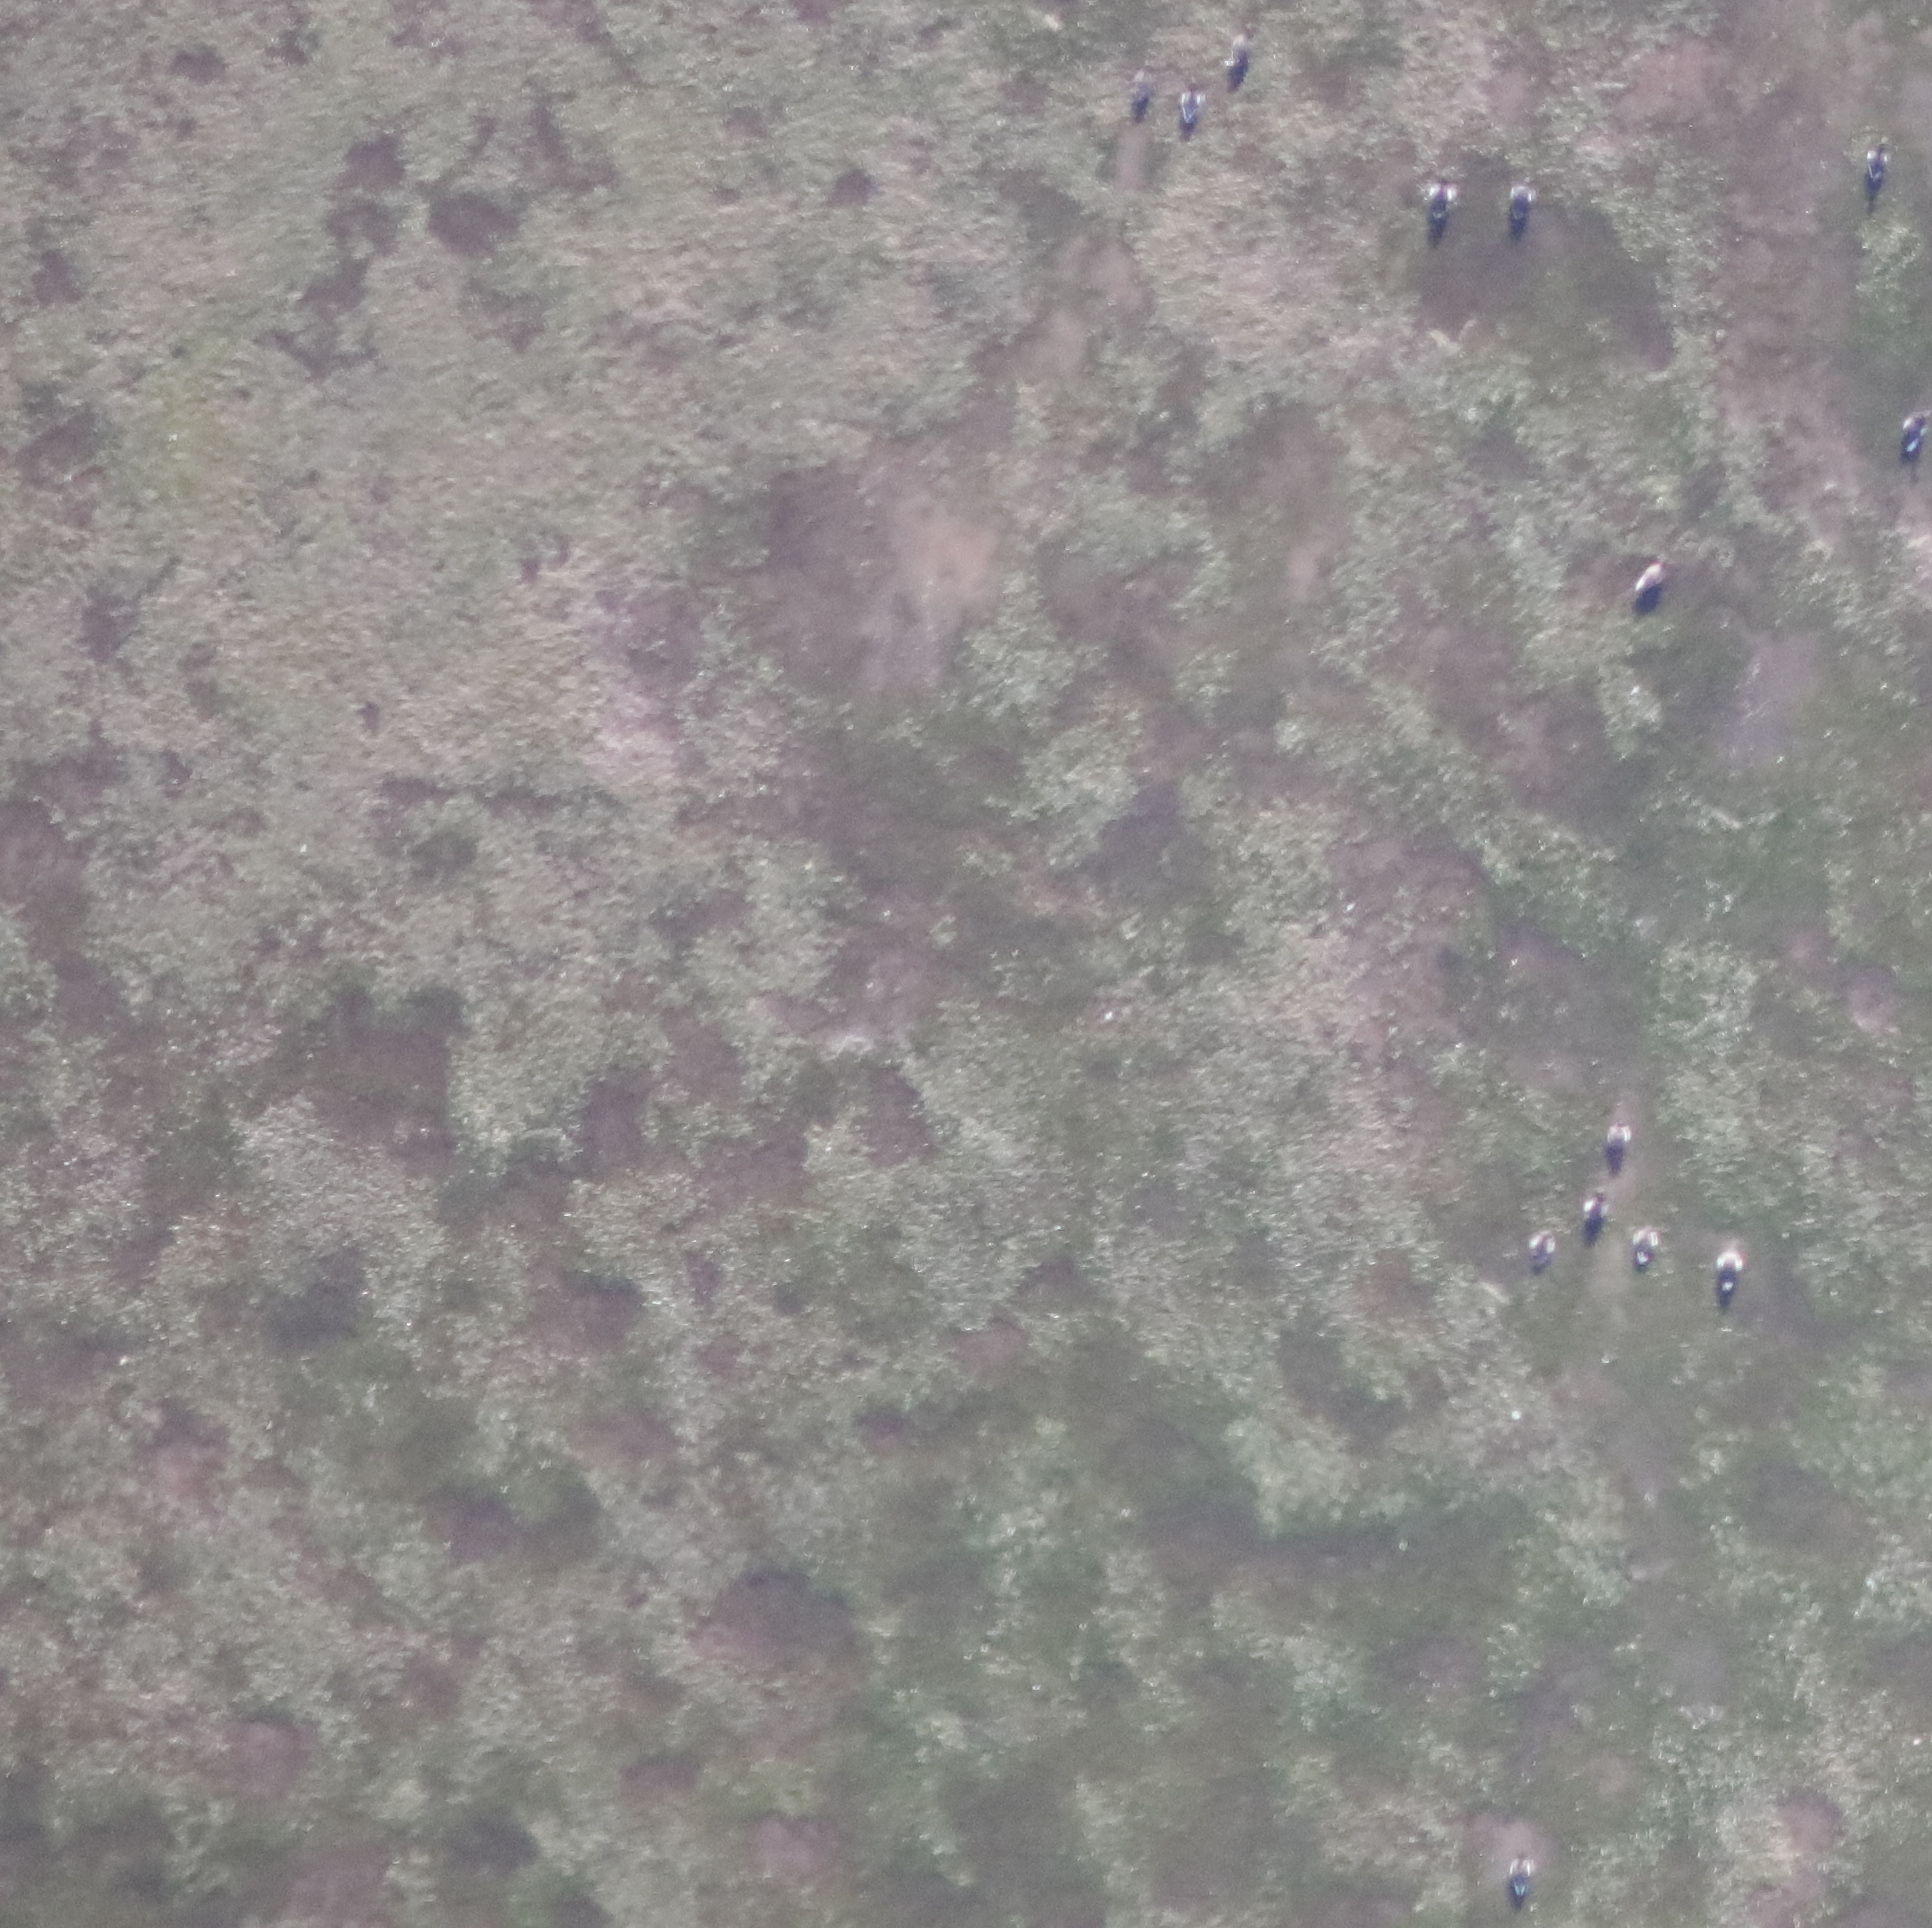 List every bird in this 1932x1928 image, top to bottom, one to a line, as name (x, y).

brant (1238, 48)
brant (1141, 89)
brant (1193, 104)
brant (1877, 162)
brant (1516, 193)
brant (1433, 208)
brant (1919, 428)
brant (1656, 574)
brant (1618, 1126)
brant (1598, 1209)
brant (1650, 1247)
brant (1535, 1252)
brant (1735, 1268)
brant (1513, 1883)